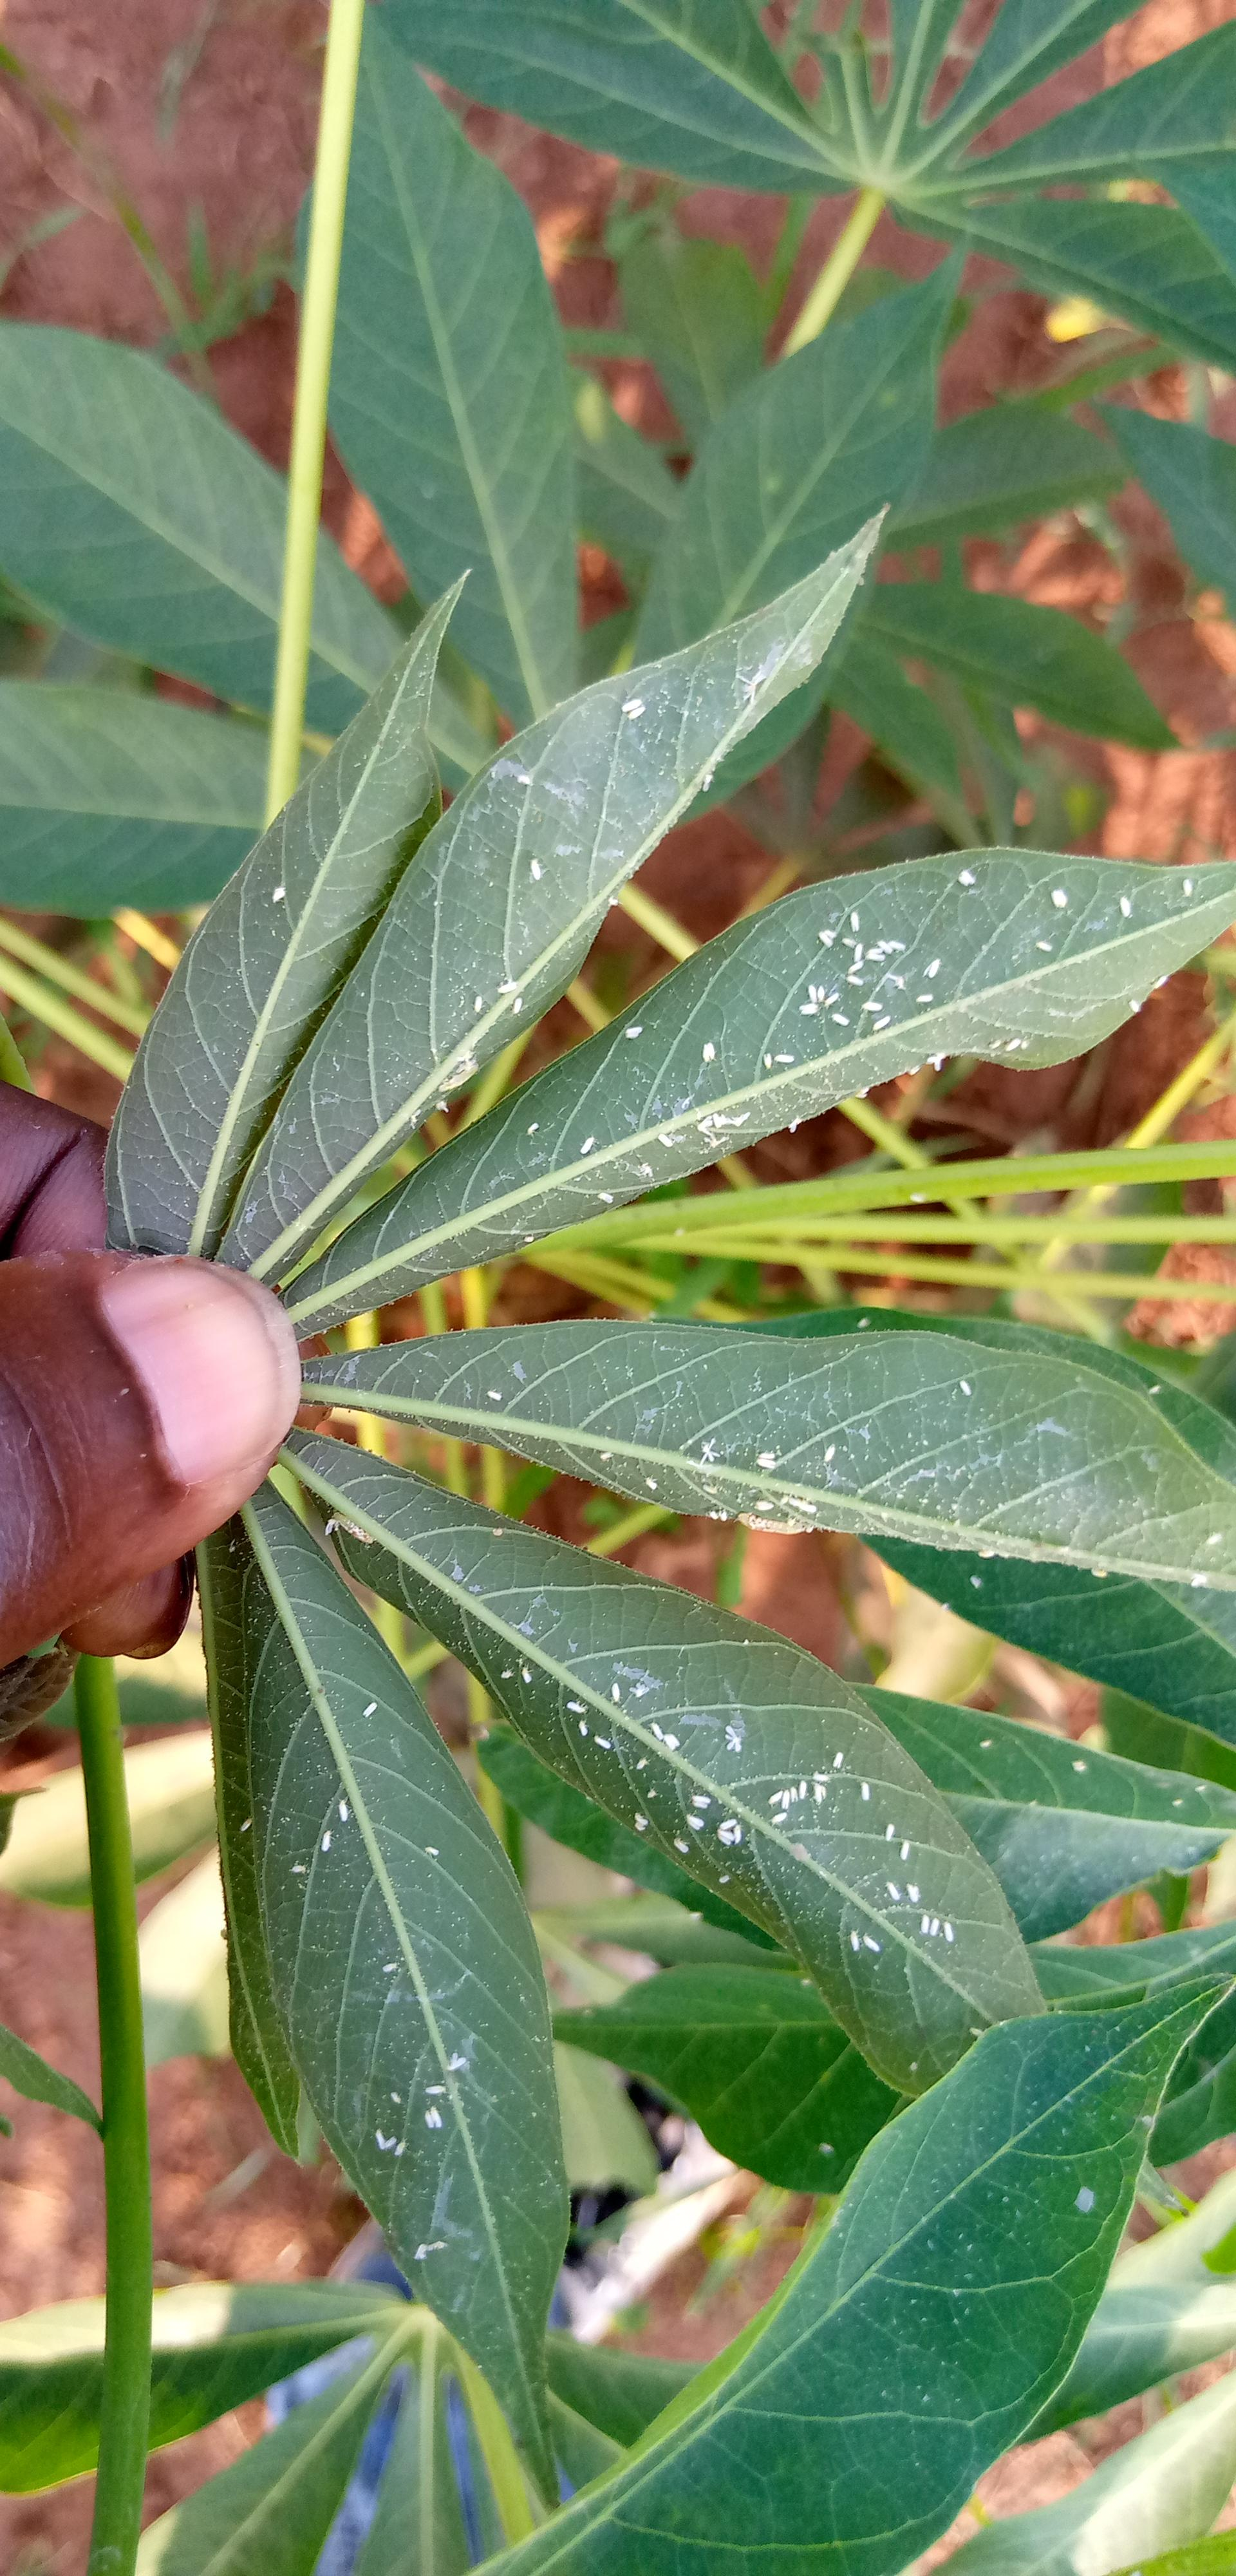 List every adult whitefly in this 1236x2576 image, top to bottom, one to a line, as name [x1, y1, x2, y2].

whitefly [621, 697, 646, 721]
whitefly [700, 770, 718, 795]
whitefly [514, 771, 535, 788]
whitefly [527, 857, 542, 882]
whitefly [957, 868, 977, 889]
whitefly [1181, 875, 1195, 899]
whitefly [269, 884, 288, 906]
whitefly [1049, 885, 1072, 911]
whitefly [605, 893, 621, 910]
whitefly [1118, 893, 1135, 919]
whitefly [848, 910, 863, 933]
whitefly [818, 927, 838, 949]
whitefly [839, 935, 858, 949]
whitefly [878, 938, 907, 956]
whitefly [1032, 938, 1055, 956]
whitefly [853, 943, 863, 962]
whitefly [865, 945, 885, 964]
whitefly [920, 954, 946, 978]
whitefly [885, 971, 908, 993]
whitefly [1150, 973, 1170, 990]
whitefly [845, 974, 868, 988]
whitefly [496, 978, 519, 997]
whitefly [805, 981, 816, 1004]
whitefly [816, 983, 826, 1007]
whitefly [825, 989, 842, 1006]
whitefly [471, 991, 483, 1015]
whitefly [915, 992, 935, 1004]
whitefly [1126, 996, 1141, 1014]
whitefly [512, 997, 525, 1016]
whitefly [859, 998, 885, 1013]
whitefly [797, 1003, 820, 1017]
whitefly [829, 1010, 851, 1027]
whitefly [870, 1013, 893, 1032]
whitefly [622, 1023, 646, 1041]
whitefly [1004, 1034, 1022, 1054]
whitefly [988, 1037, 1002, 1052]
whitefly [1019, 1037, 1033, 1050]
whitefly [700, 1040, 717, 1063]
whitefly [772, 1049, 795, 1066]
whitefly [922, 1050, 946, 1074]
whitefly [760, 1052, 773, 1072]
whitefly [906, 1063, 922, 1077]
whitefly [854, 1085, 870, 1103]
whitefly [433, 1097, 453, 1117]
whitefly [409, 1107, 423, 1129]
whitefly [727, 1109, 753, 1128]
whitefly [711, 1110, 726, 1132]
whitefly [694, 1113, 712, 1138]
whitefly [787, 1115, 804, 1133]
whitefly [525, 1120, 541, 1137]
whitefly [656, 1132, 674, 1150]
whitefly [579, 1134, 595, 1155]
whitefly [596, 1190, 616, 1205]
whitefly [909, 1191, 928, 1203]
whitefly [521, 1233, 536, 1246]
whitefly [854, 1315, 874, 1331]
whitefly [956, 1377, 974, 1399]
whitefly [1146, 1380, 1163, 1397]
whitefly [484, 1388, 503, 1403]
whitefly [696, 1435, 720, 1466]
whitefly [824, 1441, 839, 1463]
whitefly [754, 1448, 776, 1459]
whitefly [597, 1449, 615, 1464]
whitefly [753, 1457, 779, 1469]
whitefly [641, 1473, 657, 1493]
whitefly [700, 1482, 721, 1497]
whitefly [782, 1490, 821, 1514]
whitefly [753, 1497, 775, 1513]
whitefly [716, 1506, 730, 1523]
whitefly [706, 1508, 716, 1519]
whitefly [323, 1516, 337, 1538]
whitefly [1204, 1529, 1225, 1546]
whitefly [973, 1548, 997, 1560]
whitefly [1087, 1566, 1112, 1580]
whitefly [1188, 1569, 1213, 1591]
whitefly [966, 1571, 988, 1591]
whitefly [519, 1663, 534, 1687]
whitefly [499, 1667, 515, 1682]
whitefly [609, 1677, 622, 1705]
whitefly [563, 1696, 590, 1715]
whitefly [360, 1699, 379, 1719]
whitefly [576, 1716, 589, 1739]
whitefly [648, 1718, 663, 1741]
whitefly [722, 1719, 744, 1754]
whitefly [664, 1729, 680, 1752]
whitefly [592, 1733, 613, 1752]
whitefly [977, 1735, 995, 1750]
whitefly [831, 1747, 843, 1768]
whitefly [633, 1753, 650, 1772]
whitefly [1068, 1756, 1089, 1775]
whitefly [809, 1769, 836, 1783]
whitefly [858, 1776, 875, 1803]
whitefly [794, 1777, 808, 1802]
whitefly [1193, 1781, 1210, 1797]
whitefly [809, 1781, 833, 1804]
whitefly [789, 1783, 799, 1804]
whitefly [764, 1785, 780, 1806]
whitefly [780, 1786, 789, 1812]
whitefly [646, 1786, 658, 1801]
whitefly [690, 1791, 711, 1811]
whitefly [335, 1794, 353, 1824]
whitefly [1170, 1795, 1184, 1808]
whitefly [631, 1808, 648, 1834]
whitefly [685, 1810, 706, 1832]
whitefly [769, 1811, 789, 1826]
whitefly [238, 1815, 254, 1834]
whitefly [718, 1815, 740, 1830]
whitefly [883, 1819, 897, 1843]
whitefly [733, 1823, 744, 1847]
whitefly [317, 1826, 335, 1853]
whitefly [715, 1828, 732, 1847]
whitefly [672, 1834, 690, 1856]
whitefly [898, 1837, 913, 1863]
whitefly [423, 1841, 440, 1859]
whitefly [285, 1861, 306, 1875]
whitefly [716, 1871, 731, 1887]
whitefly [904, 1878, 924, 1903]
whitefly [883, 1879, 900, 1902]
whitefly [920, 1909, 928, 1936]
whitefly [930, 1915, 941, 1940]
whitefly [941, 1920, 957, 1944]
whitefly [848, 1927, 861, 1953]
whitefly [862, 1931, 882, 1955]
whitefly [380, 1959, 403, 1974]
whitefly [967, 2025, 983, 2037]
whitefly [445, 2049, 467, 2074]
whitefly [907, 2060, 921, 2076]
whitefly [421, 2081, 449, 2097]
whitefly [388, 2086, 401, 2106]
whitefly [422, 2103, 444, 2130]
whitefly [372, 2125, 384, 2152]
whitefly [386, 2133, 397, 2150]
whitefly [393, 2139, 407, 2160]
whitefly [814, 2139, 838, 2158]
whitefly [409, 2239, 448, 2262]